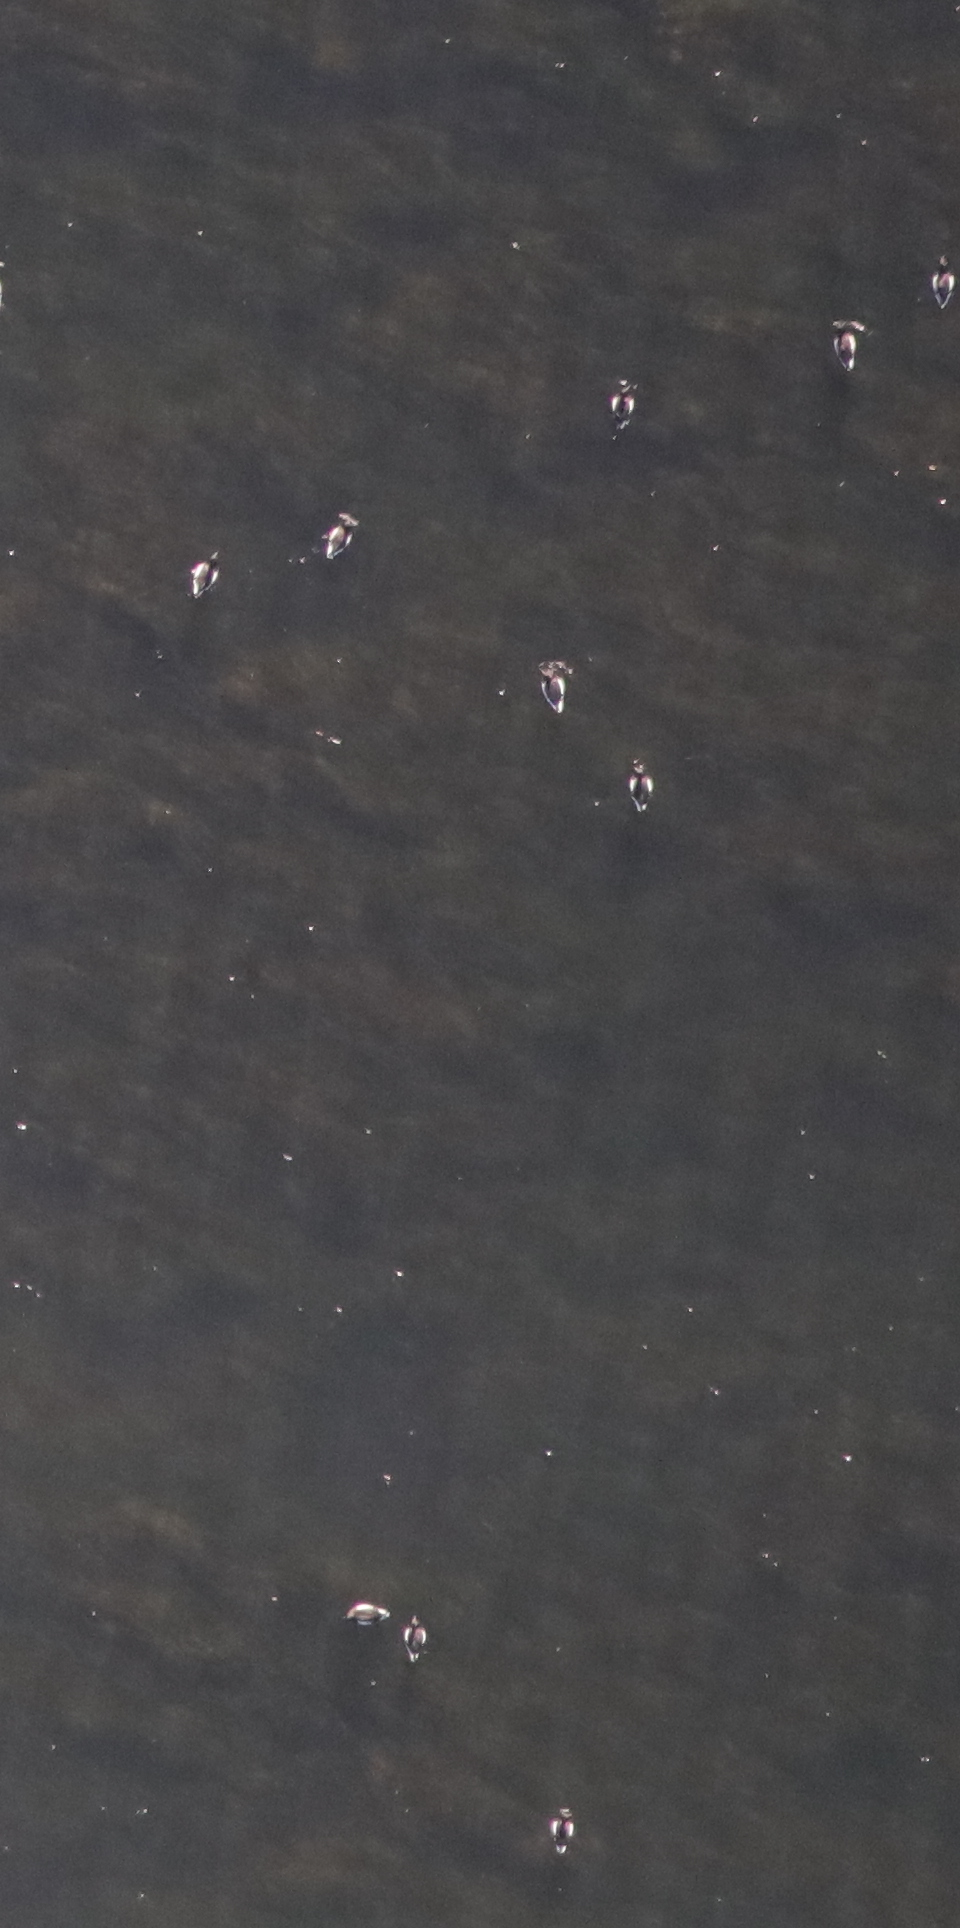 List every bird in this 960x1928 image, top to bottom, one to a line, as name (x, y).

brant (942, 286)
brant (846, 343)
brant (622, 405)
brant (338, 539)
brant (203, 577)
brant (552, 690)
brant (639, 788)
brant (369, 1615)
brant (414, 1639)
brant (562, 1831)